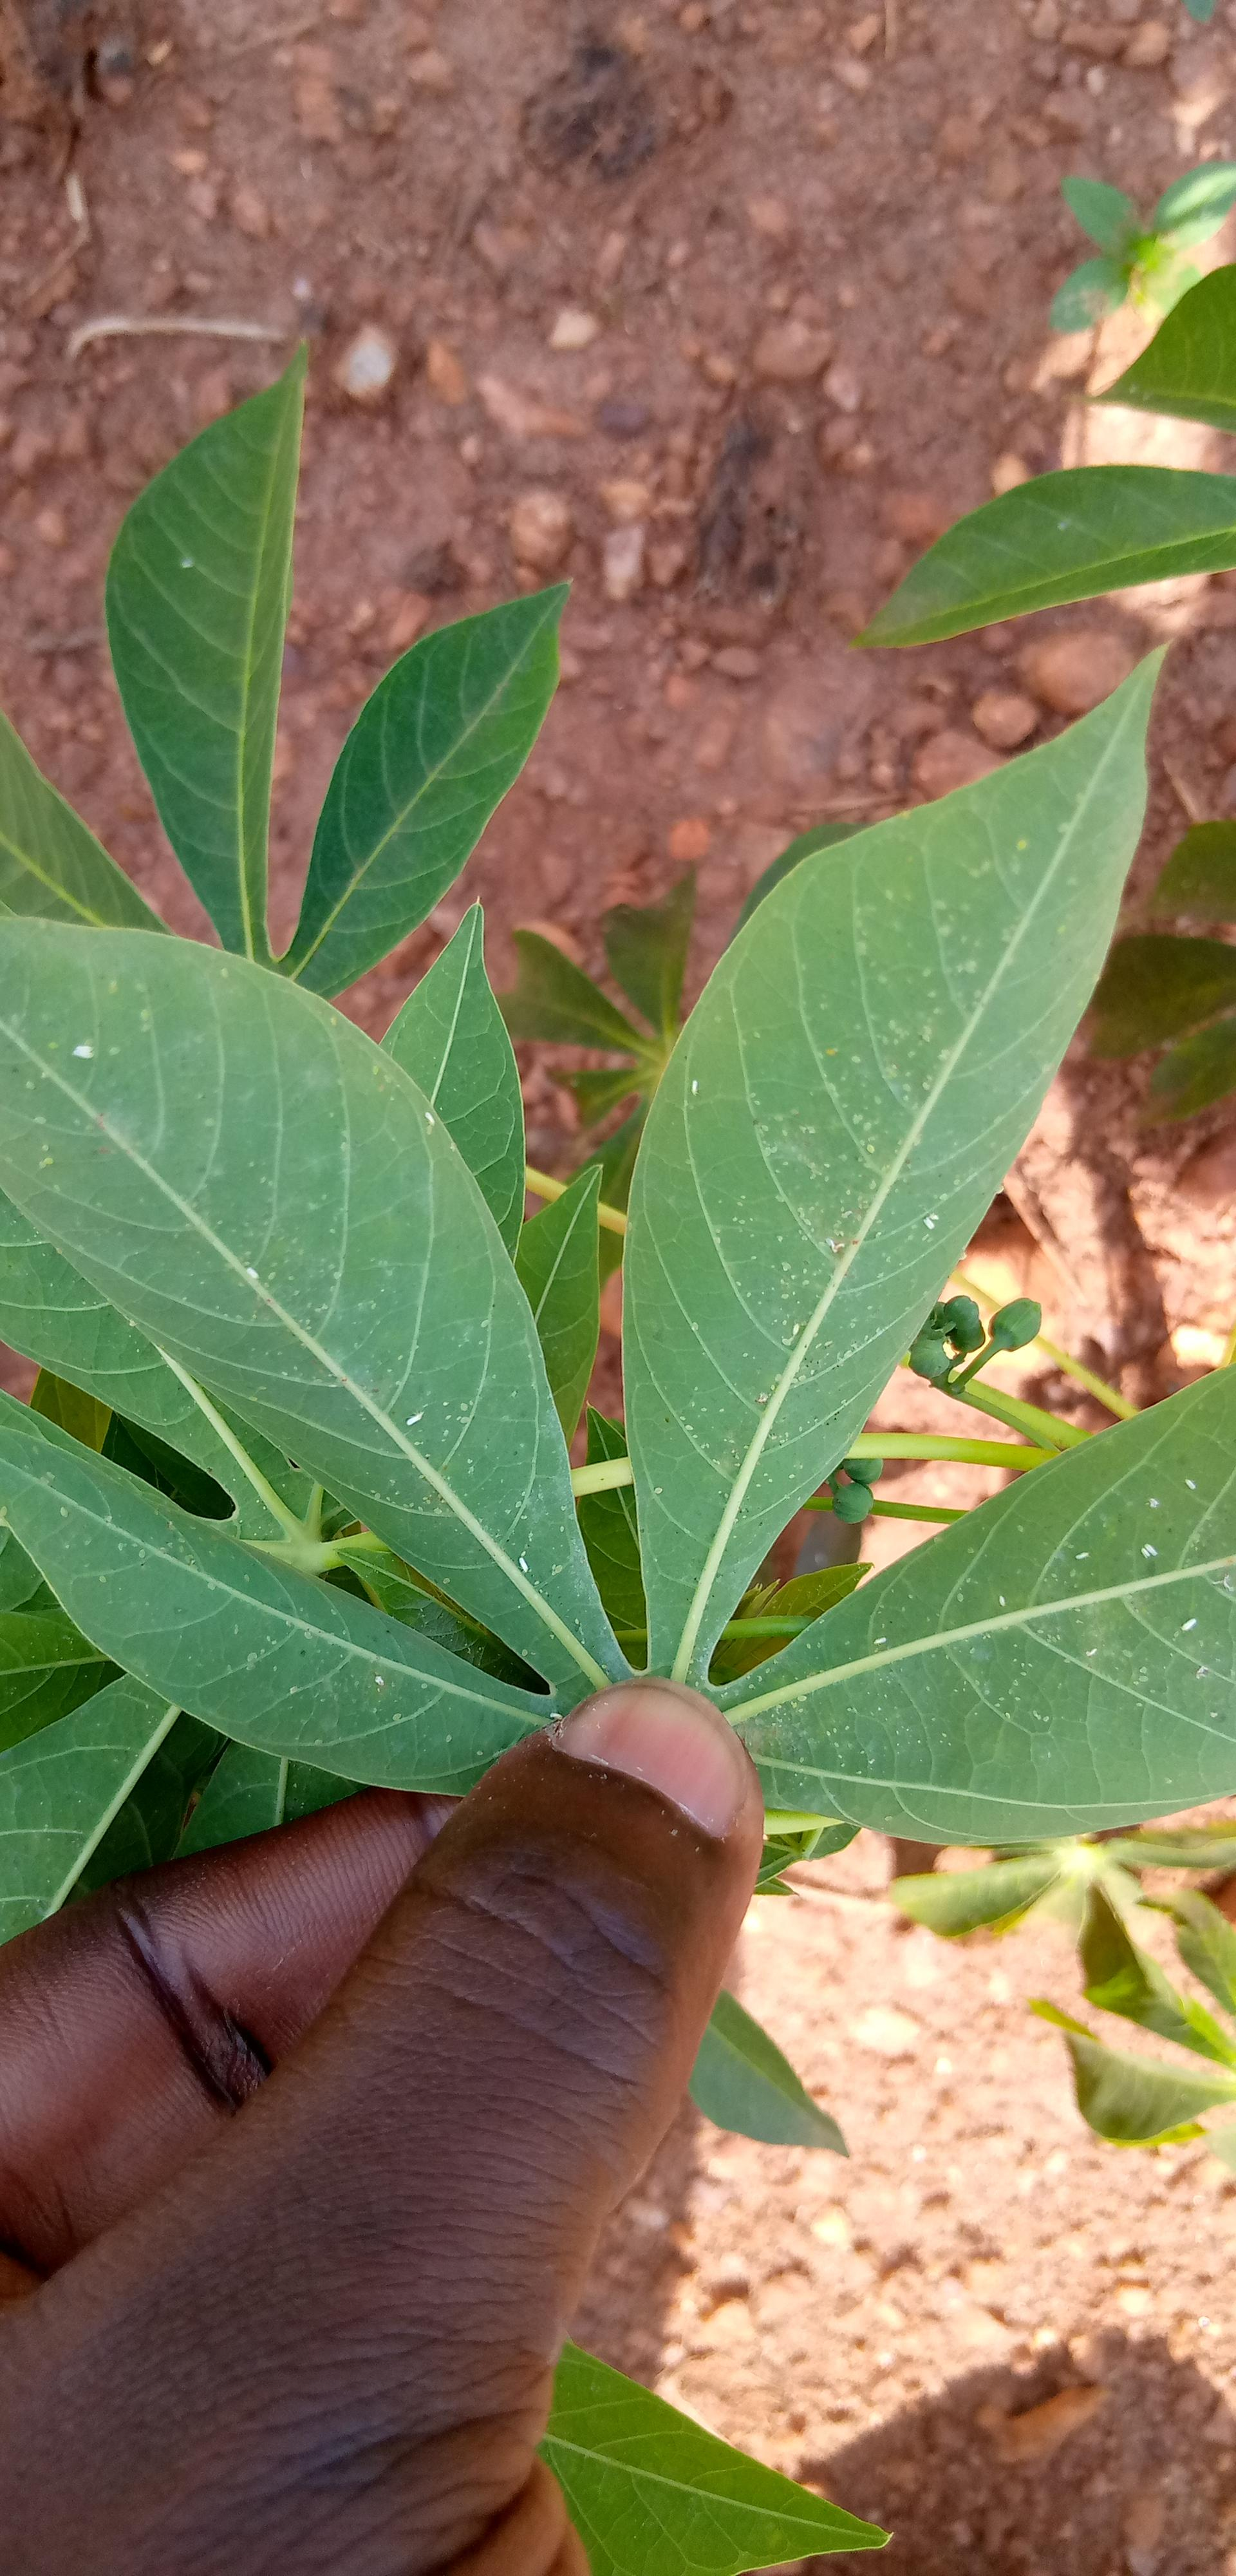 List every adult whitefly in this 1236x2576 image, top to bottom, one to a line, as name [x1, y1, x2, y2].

whitefly [66, 1041, 100, 1063]
whitefly [687, 1077, 704, 1099]
whitefly [240, 1262, 266, 1283]
whitefly [400, 1408, 427, 1430]
whitefly [1183, 1475, 1196, 1493]
whitefly [1146, 1496, 1159, 1508]
whitefly [1143, 1542, 1157, 1557]
whitefly [1139, 1546, 1150, 1559]
whitefly [1073, 1549, 1091, 1562]
whitefly [517, 1553, 534, 1575]
whitefly [1214, 1573, 1233, 1591]
whitefly [997, 1594, 1007, 1609]
whitefly [1180, 1616, 1199, 1633]
whitefly [872, 1634, 893, 1649]
whitefly [1084, 1647, 1099, 1658]